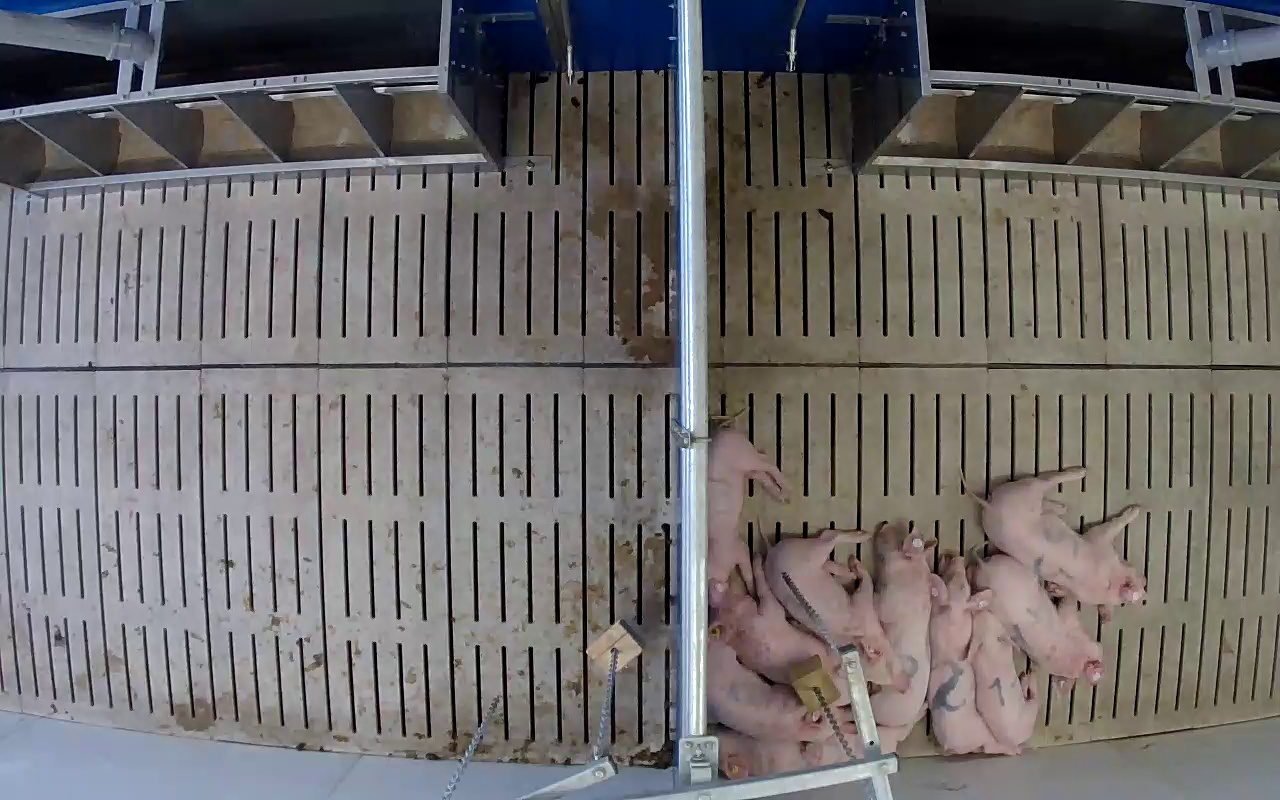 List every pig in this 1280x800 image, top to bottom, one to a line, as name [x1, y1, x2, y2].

pig [707, 407, 794, 610]
pig [957, 465, 1151, 626]
pig [836, 522, 938, 728]
pig [760, 529, 911, 691]
pig [968, 541, 1103, 701]
pig [709, 552, 852, 709]
pig [928, 556, 1025, 757]
pig [967, 606, 1040, 745]
pig [708, 637, 851, 766]
pig [704, 700, 929, 781]